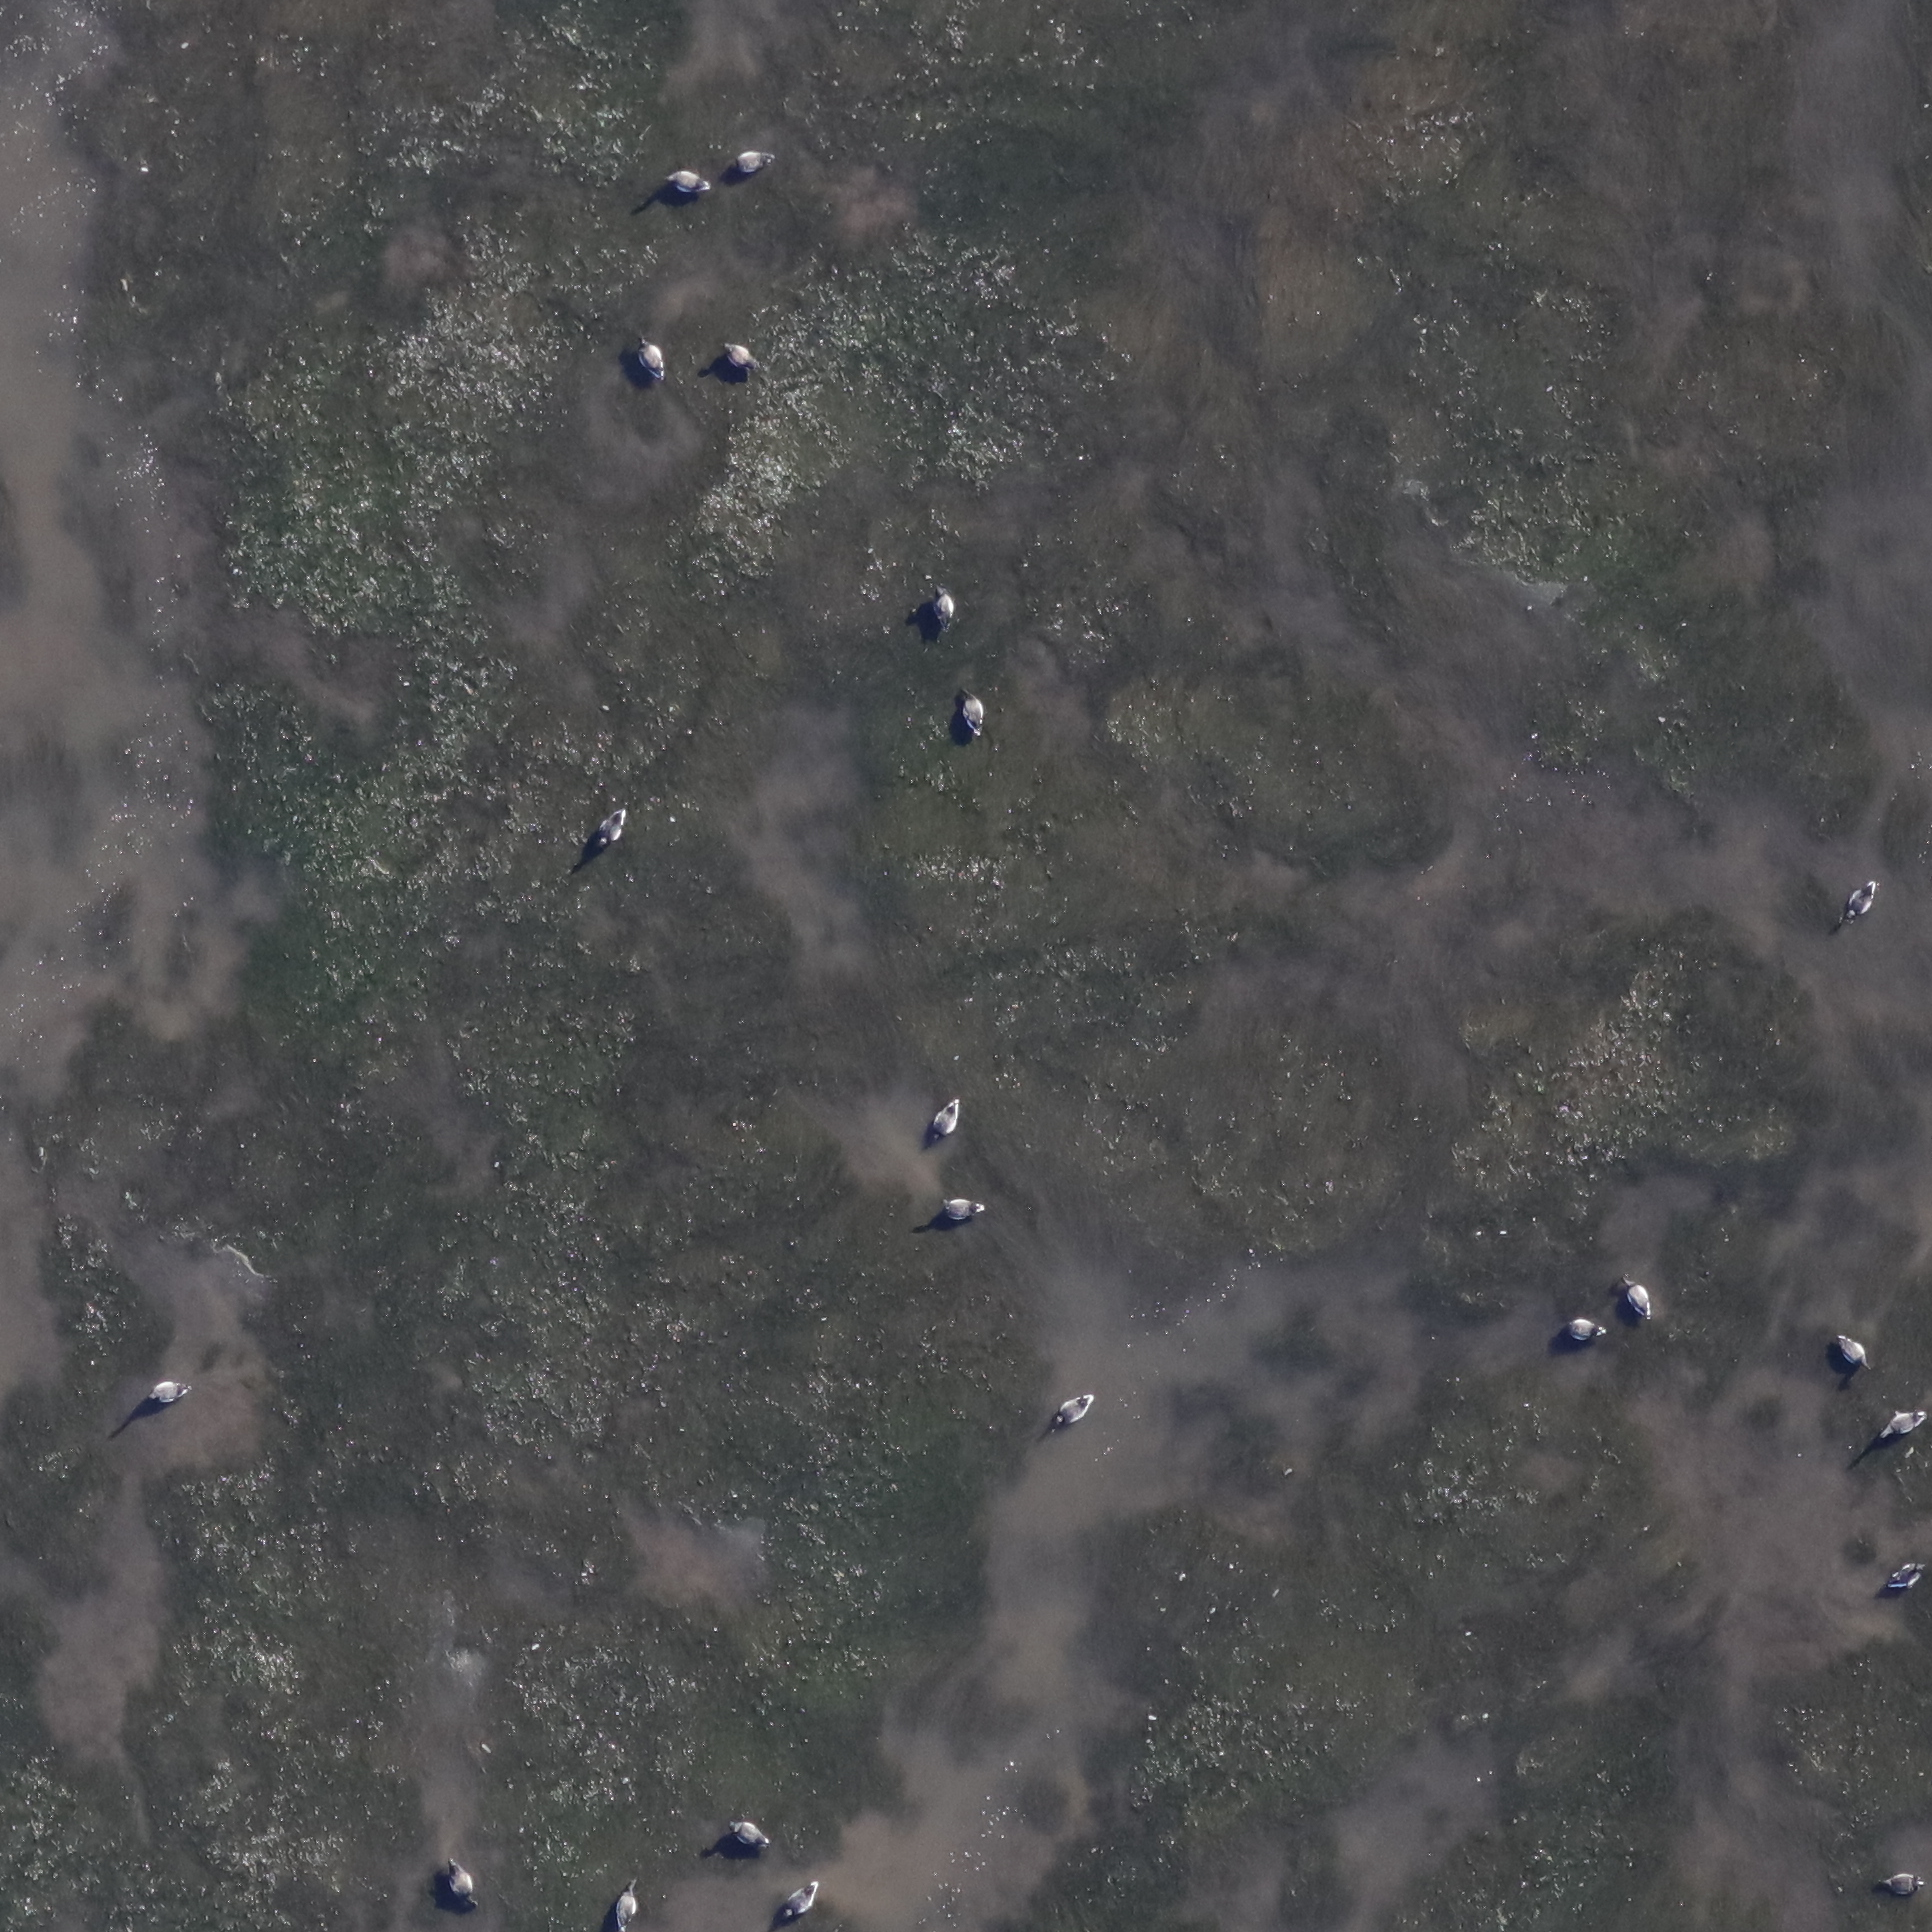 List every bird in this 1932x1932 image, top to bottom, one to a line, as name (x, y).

brant (750, 160)
brant (688, 180)
brant (738, 355)
brant (652, 357)
brant (941, 607)
brant (972, 711)
brant (610, 826)
brant (1858, 901)
brant (945, 1121)
brant (962, 1209)
brant (1639, 1297)
brant (1584, 1328)
brant (1852, 1352)
brant (167, 1394)
brant (1071, 1410)
brant (1903, 1425)
brant (1905, 1576)
brant (749, 1834)
brant (460, 1881)
brant (1904, 1885)
brant (799, 1902)
brant (625, 1908)